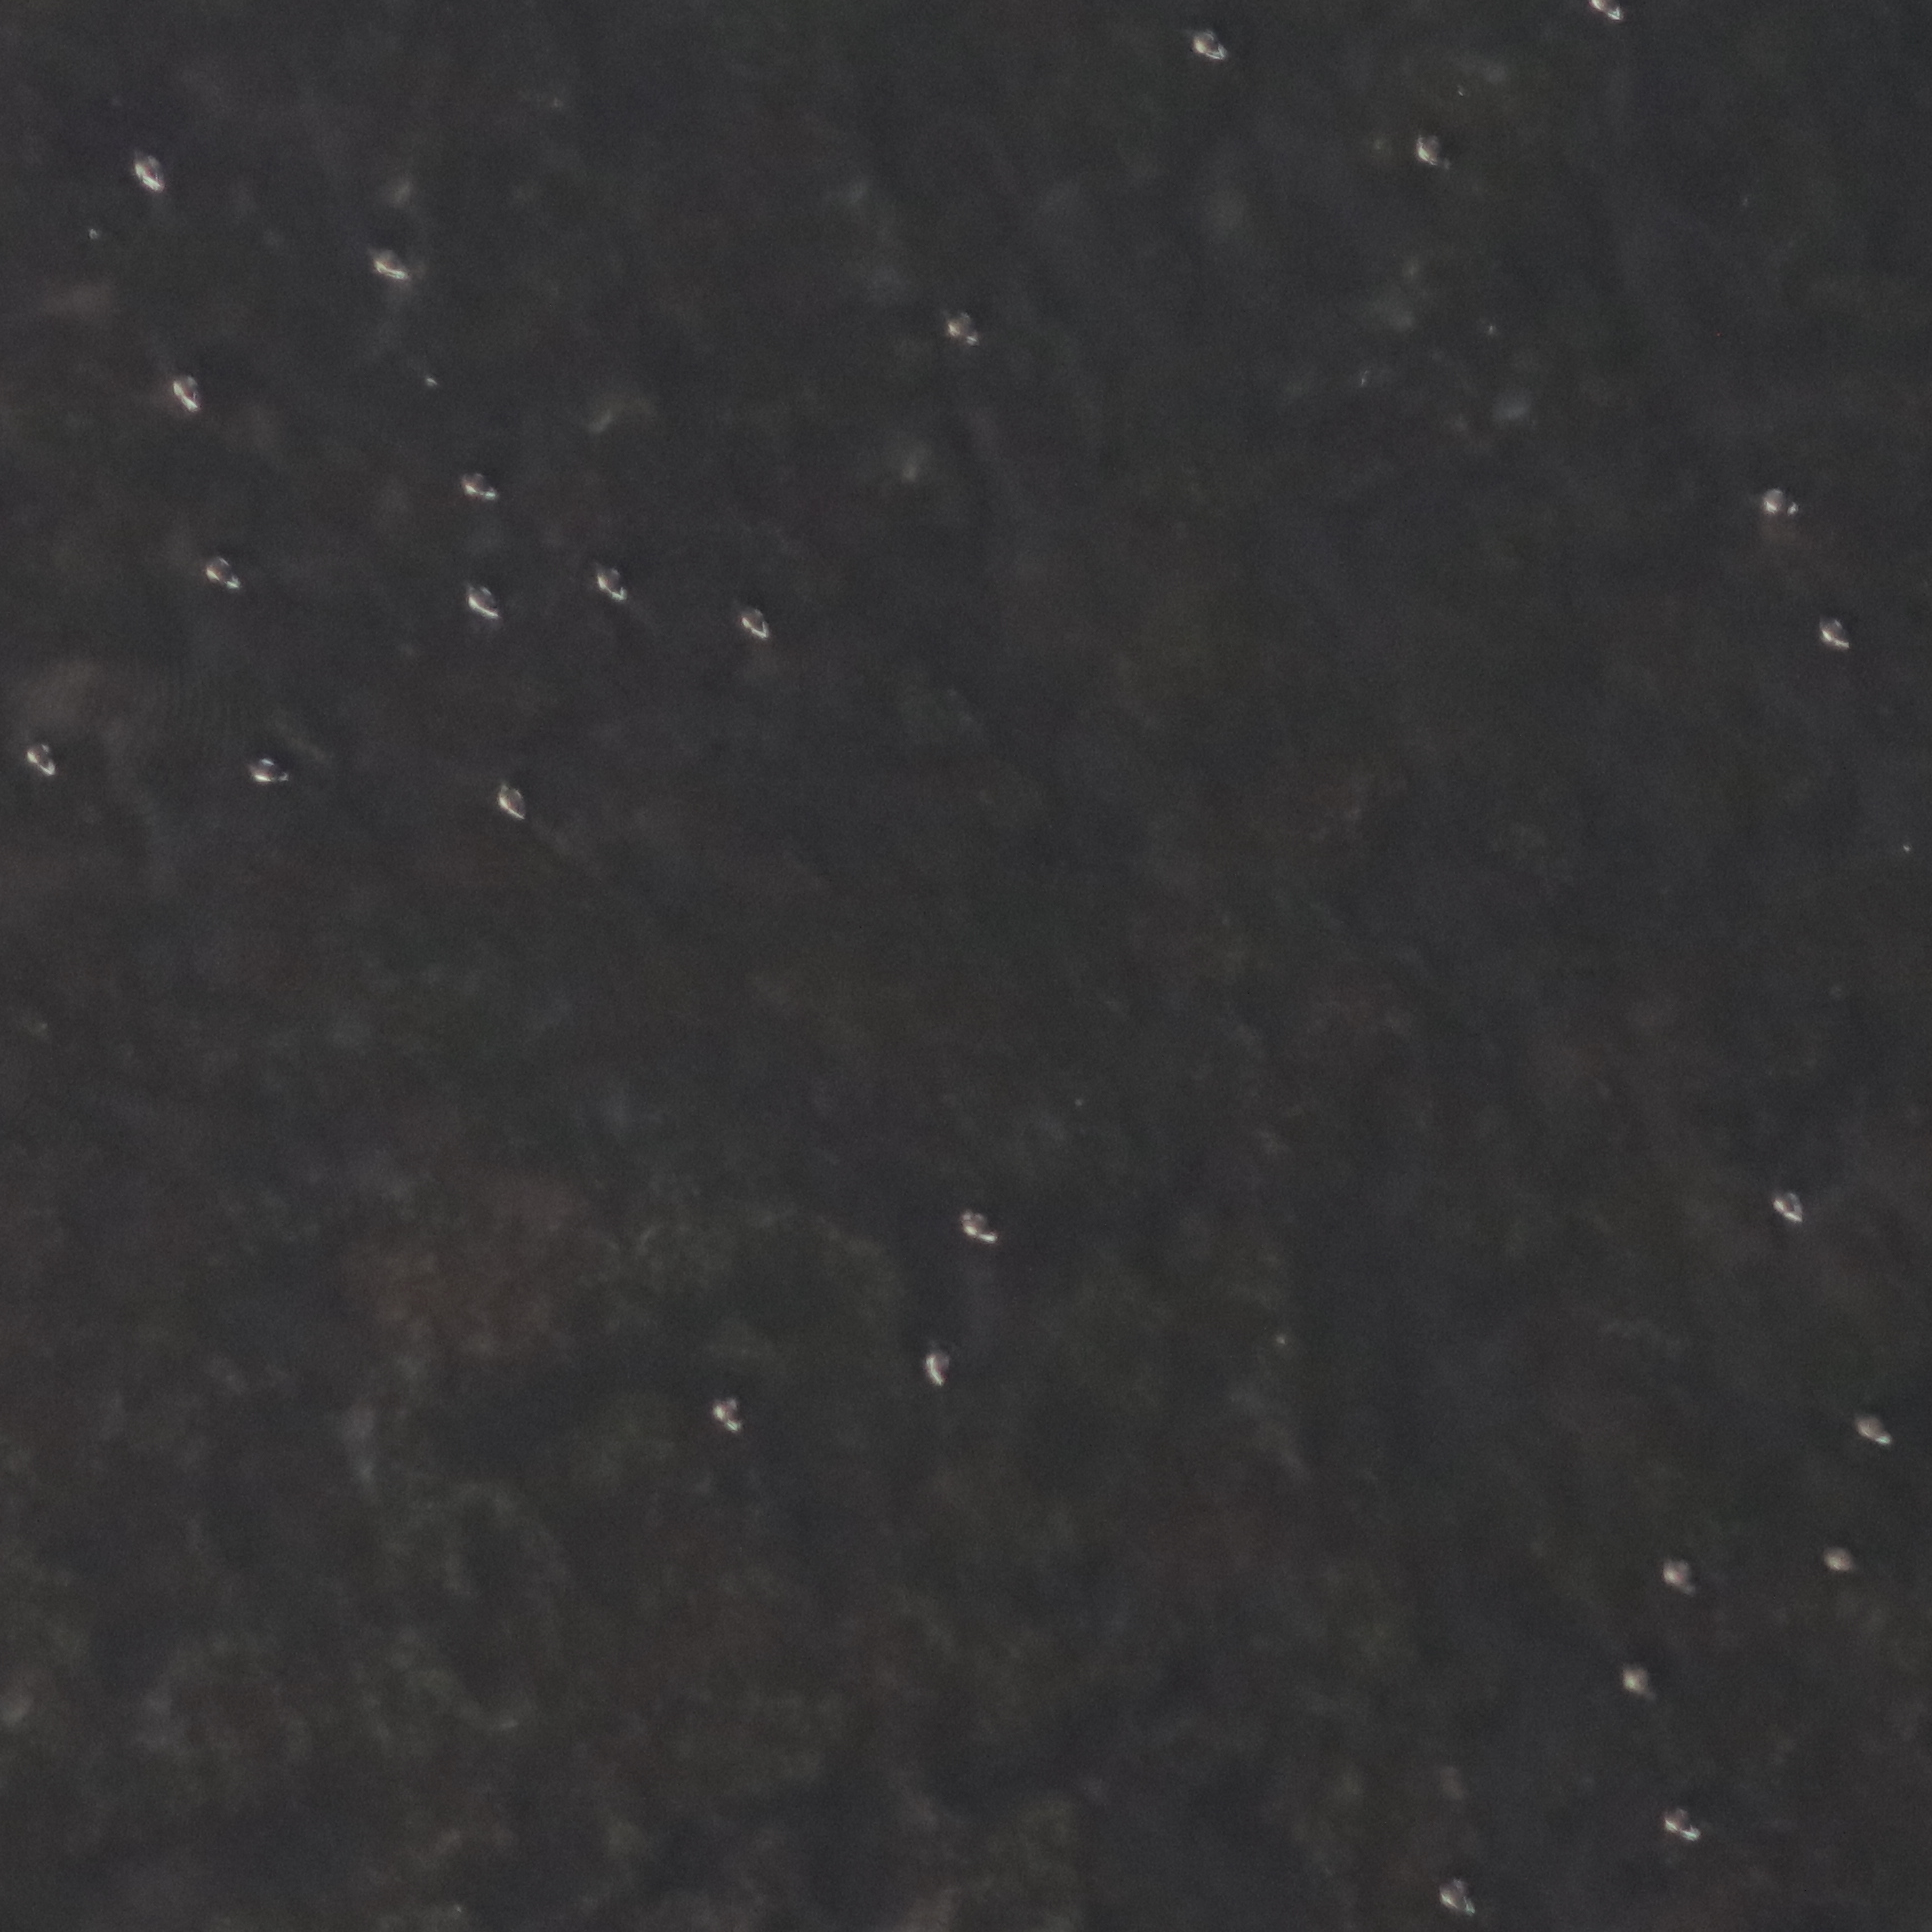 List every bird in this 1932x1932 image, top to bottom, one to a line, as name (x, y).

brant (1603, 0)
brant (1205, 42)
brant (1429, 150)
brant (144, 175)
brant (388, 262)
brant (959, 326)
brant (185, 388)
brant (477, 483)
brant (1780, 502)
brant (221, 572)
brant (609, 580)
brant (482, 599)
brant (752, 619)
brant (1835, 631)
brant (40, 756)
brant (265, 770)
brant (511, 800)
brant (1788, 1203)
brant (976, 1224)
brant (939, 1362)
brant (727, 1412)
brant (1872, 1427)
brant (1840, 1564)
brant (1678, 1574)
brant (1631, 1682)
brant (1681, 1822)
brant (1454, 1895)